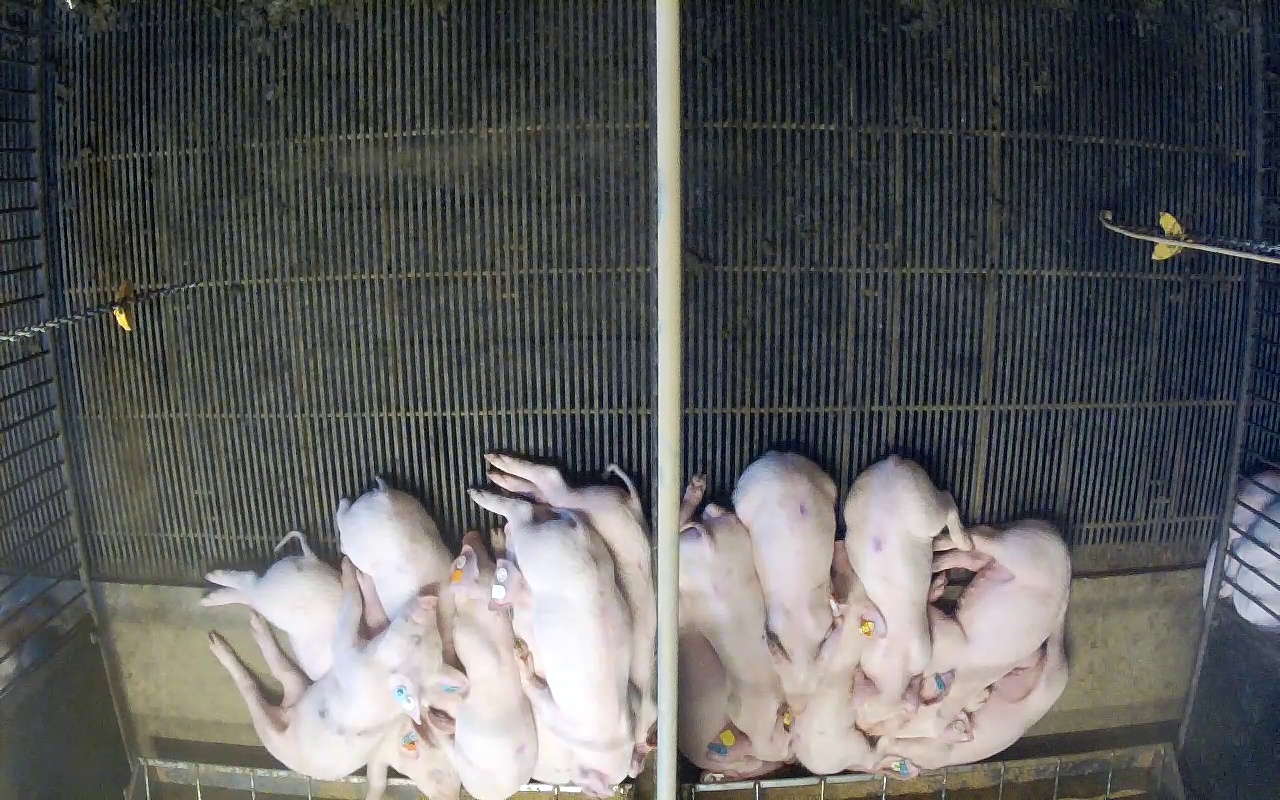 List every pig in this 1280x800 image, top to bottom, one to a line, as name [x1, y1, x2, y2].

pig [482, 448, 657, 742]
pig [731, 448, 843, 717]
pig [842, 453, 973, 731]
pig [675, 471, 786, 783]
pig [336, 475, 468, 733]
pig [466, 489, 651, 797]
pig [680, 505, 799, 763]
pig [865, 515, 1071, 743]
pig [488, 520, 574, 785]
pig [420, 526, 537, 799]
pig [201, 530, 464, 799]
pig [790, 540, 889, 774]
pig [871, 615, 1070, 780]